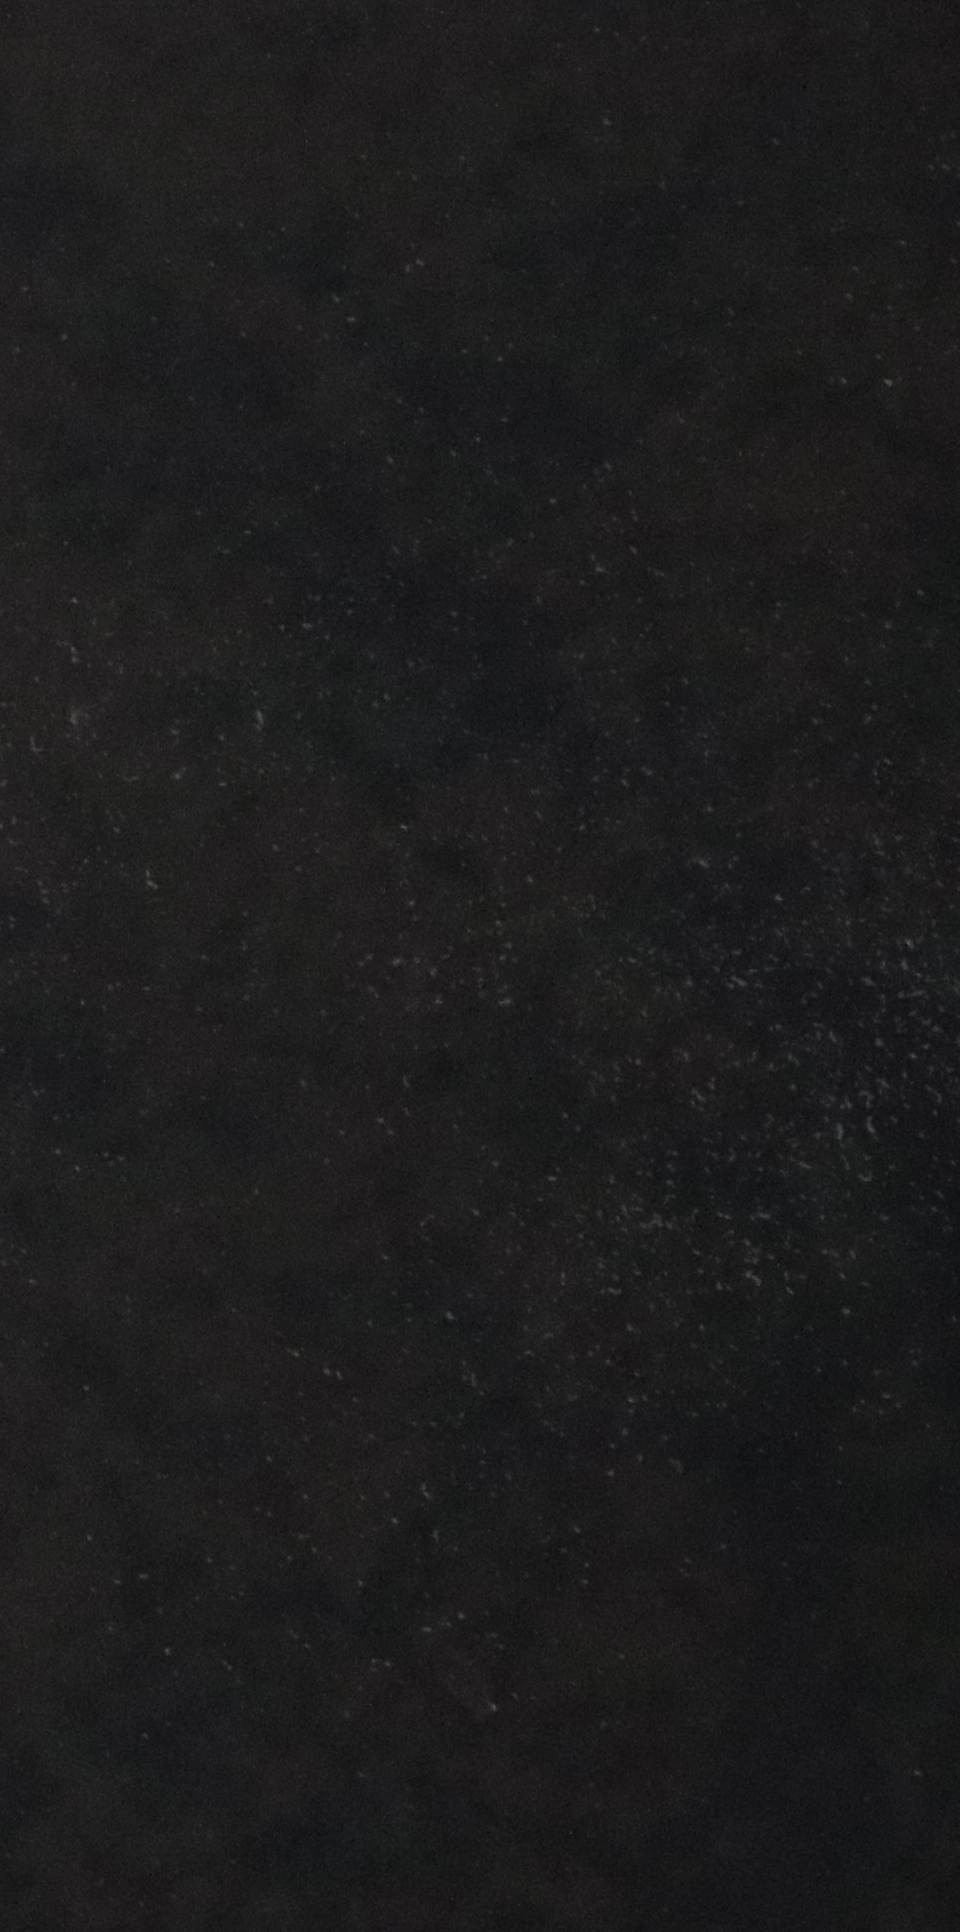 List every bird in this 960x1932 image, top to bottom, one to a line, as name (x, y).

None